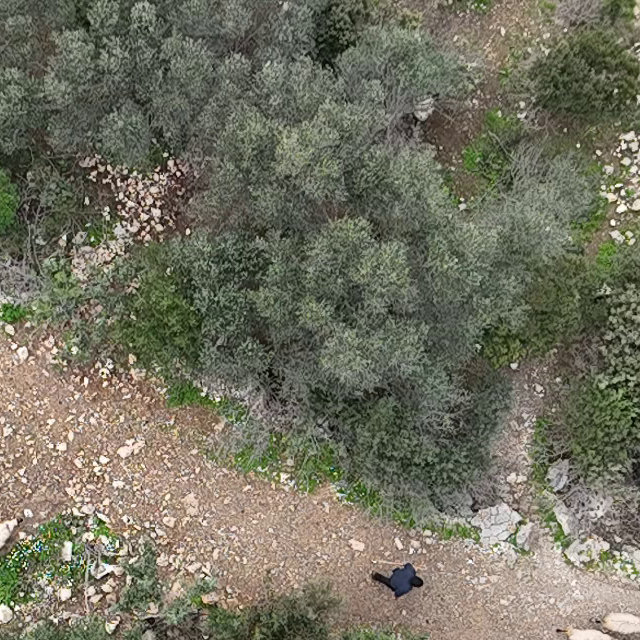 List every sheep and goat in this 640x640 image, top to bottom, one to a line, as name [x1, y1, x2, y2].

sheep [0, 520, 24, 559]
sheep [601, 613, 639, 633]
sheep [569, 628, 633, 639]